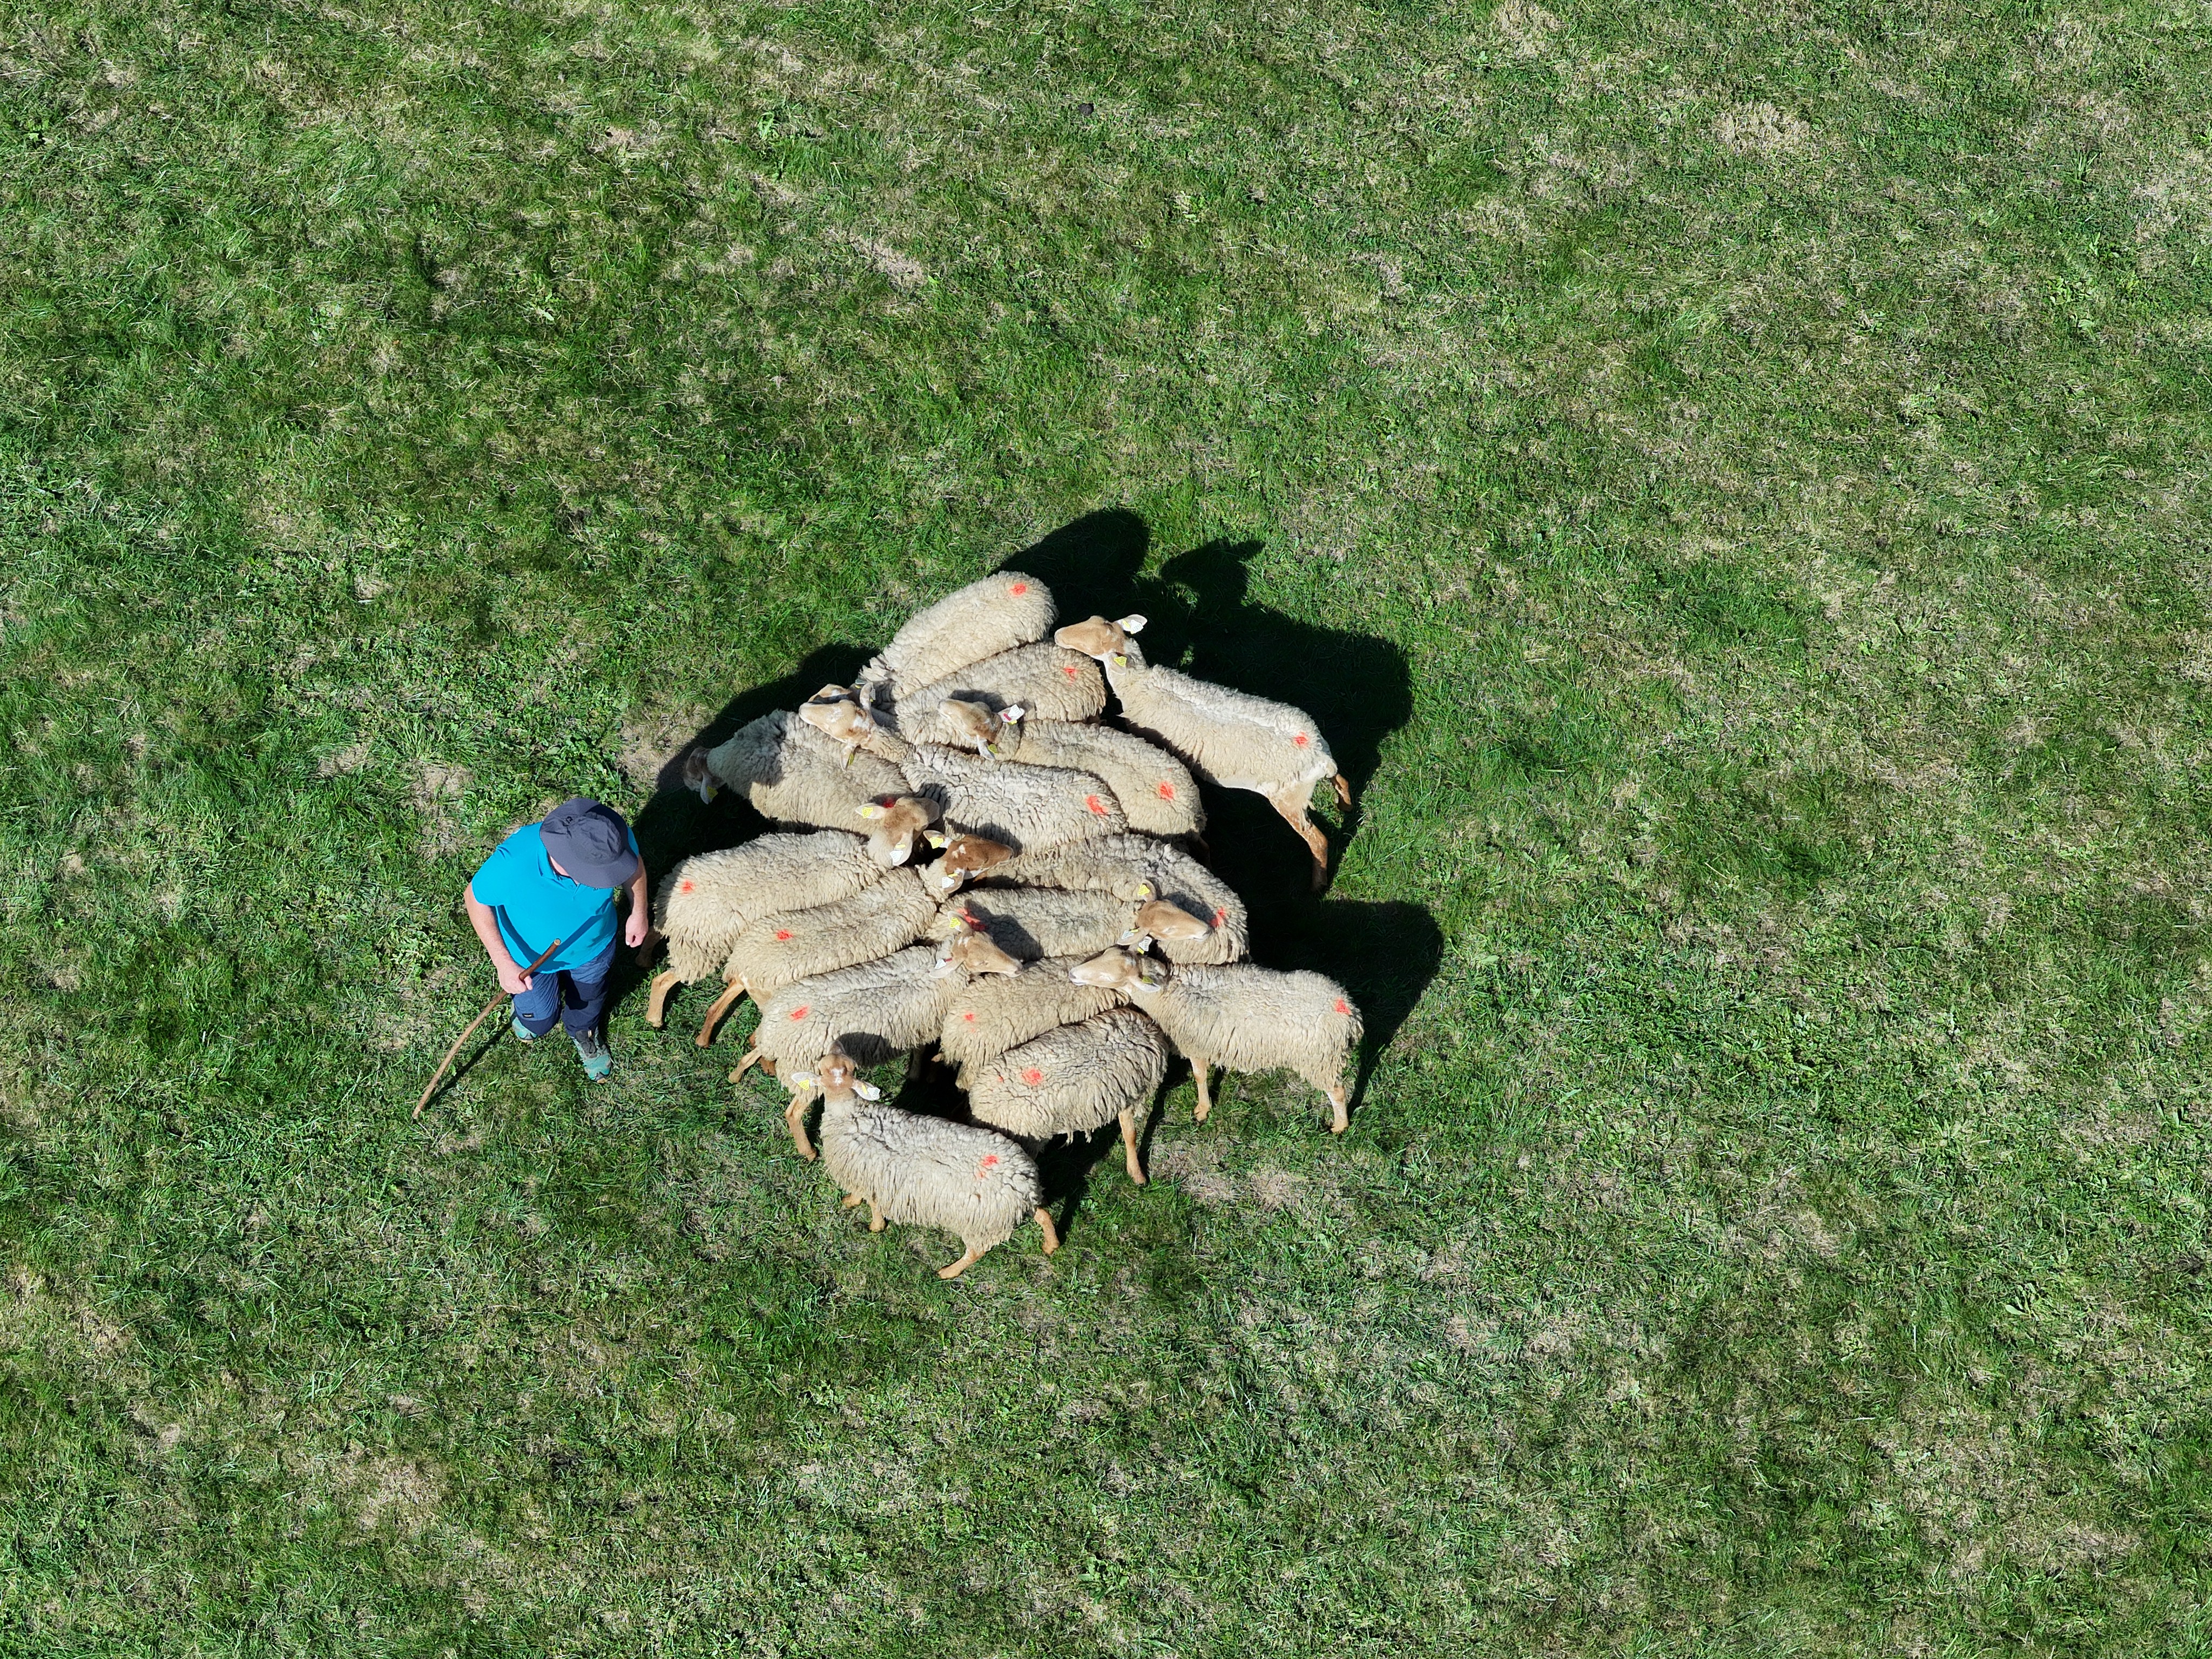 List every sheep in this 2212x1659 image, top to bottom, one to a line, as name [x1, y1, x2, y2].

sheep [809, 569, 1056, 710]
sheep [1054, 614, 1357, 894]
sheep [876, 643, 1114, 743]
sheep [798, 684, 1128, 832]
sheep [937, 698, 1206, 835]
sheep [685, 708, 915, 830]
sheep [636, 797, 941, 1027]
sheep [975, 829, 1251, 949]
sheep [696, 830, 1014, 1044]
sheep [935, 879, 1210, 1064]
sheep [932, 885, 1240, 966]
sheep [717, 913, 1019, 1093]
sheep [1066, 948, 1364, 1134]
sheep [970, 1015, 1168, 1186]
sheep [791, 1053, 1060, 1278]